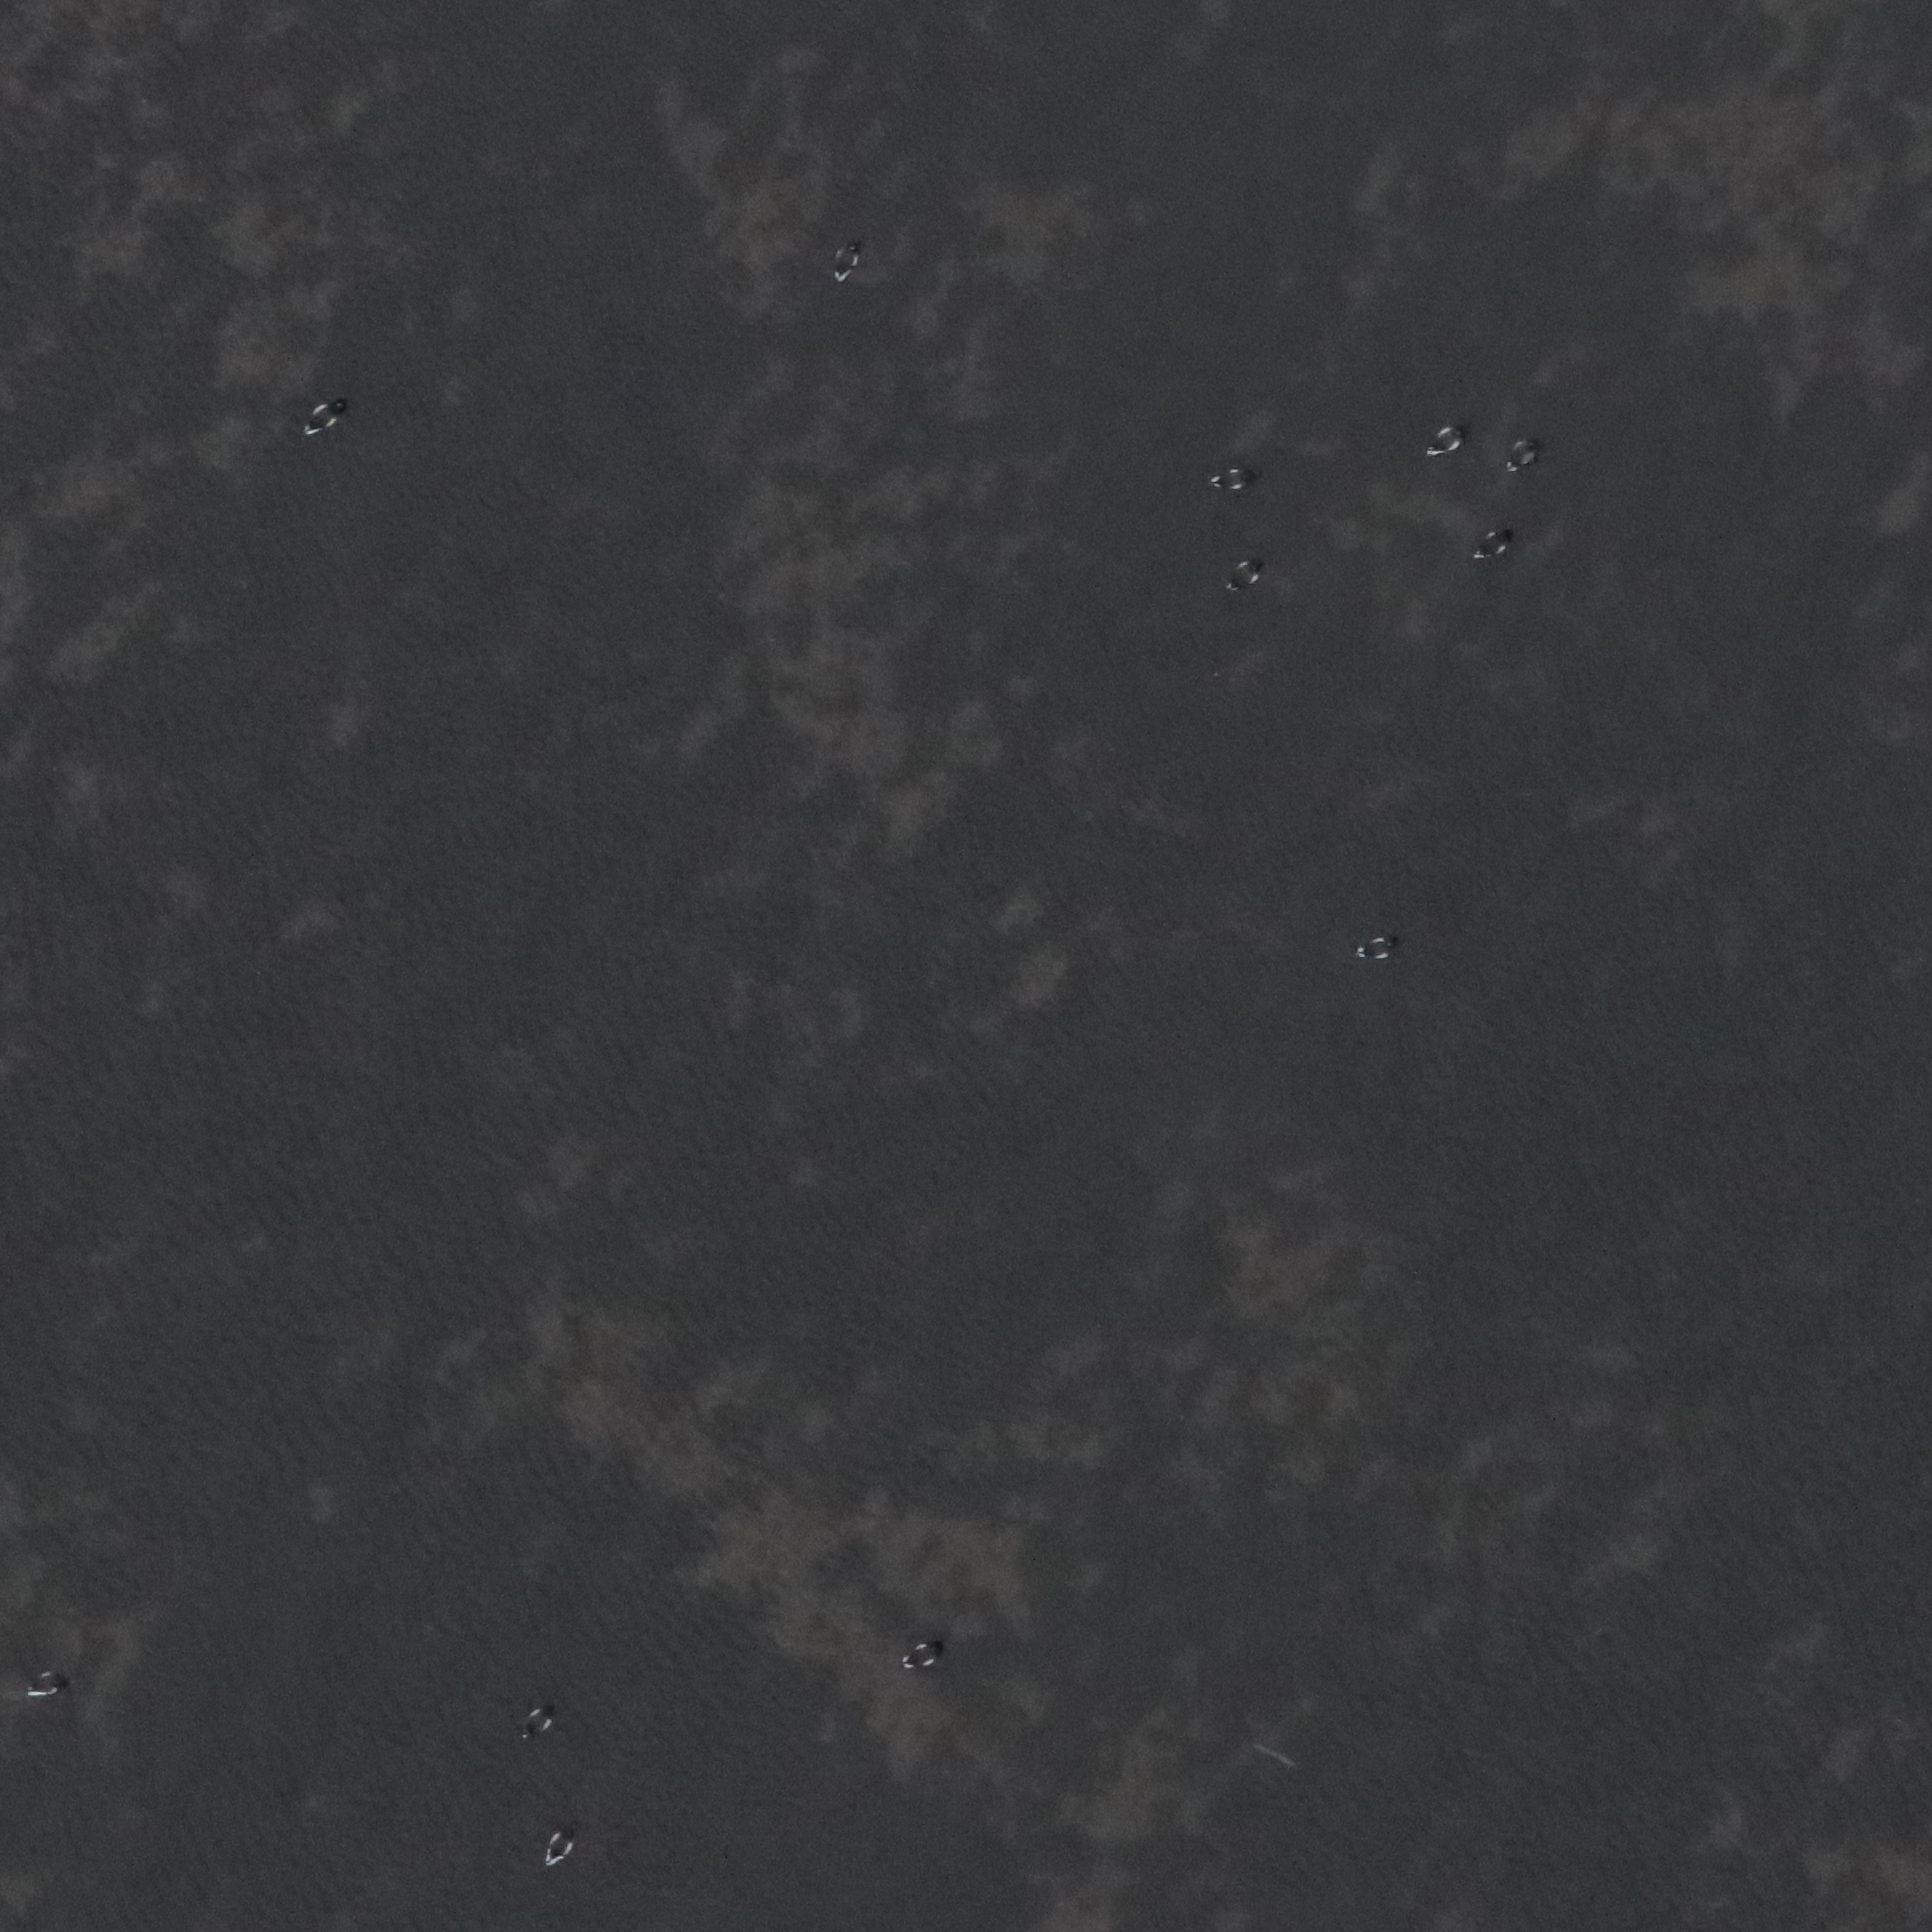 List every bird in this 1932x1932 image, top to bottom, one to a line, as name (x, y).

brant (847, 263)
brant (324, 417)
brant (1445, 440)
brant (1522, 454)
brant (1231, 481)
brant (1493, 547)
brant (1245, 575)
brant (1378, 949)
brant (924, 1656)
brant (45, 1685)
brant (538, 1720)
brant (560, 1844)